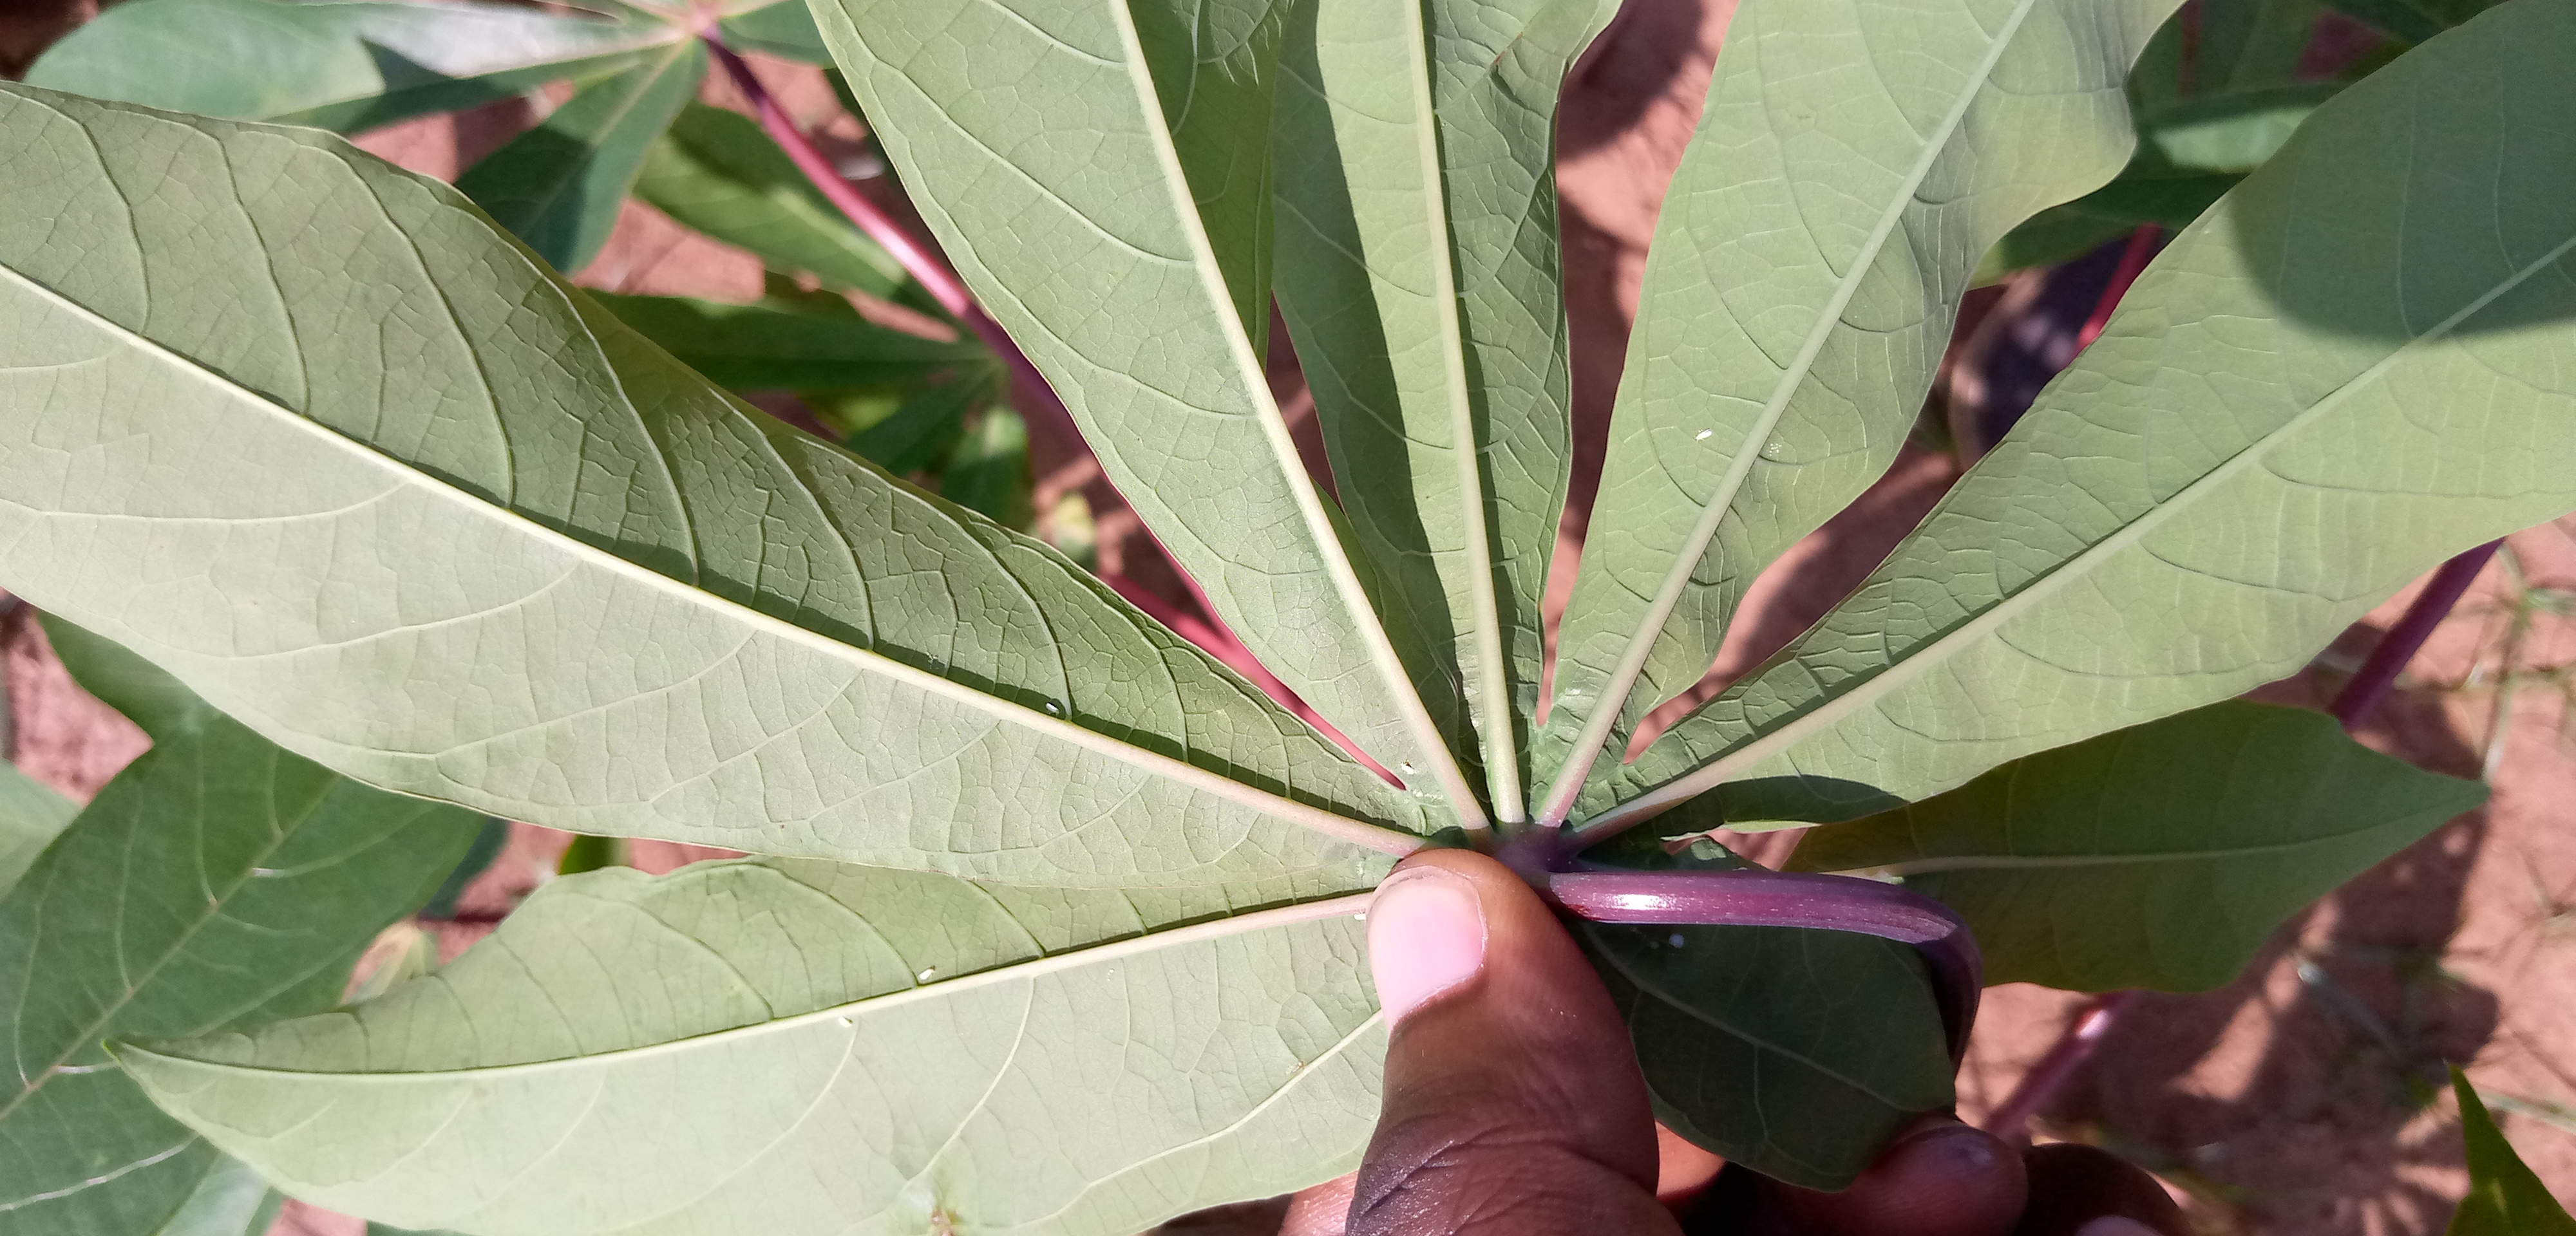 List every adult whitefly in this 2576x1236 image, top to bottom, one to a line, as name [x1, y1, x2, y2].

whitefly [1686, 418, 1730, 451]
whitefly [1046, 695, 1065, 718]
whitefly [1392, 749, 1425, 784]
whitefly [1347, 901, 1368, 933]
whitefly [1663, 924, 1690, 951]
whitefly [898, 949, 934, 1000]
whitefly [828, 1000, 877, 1042]